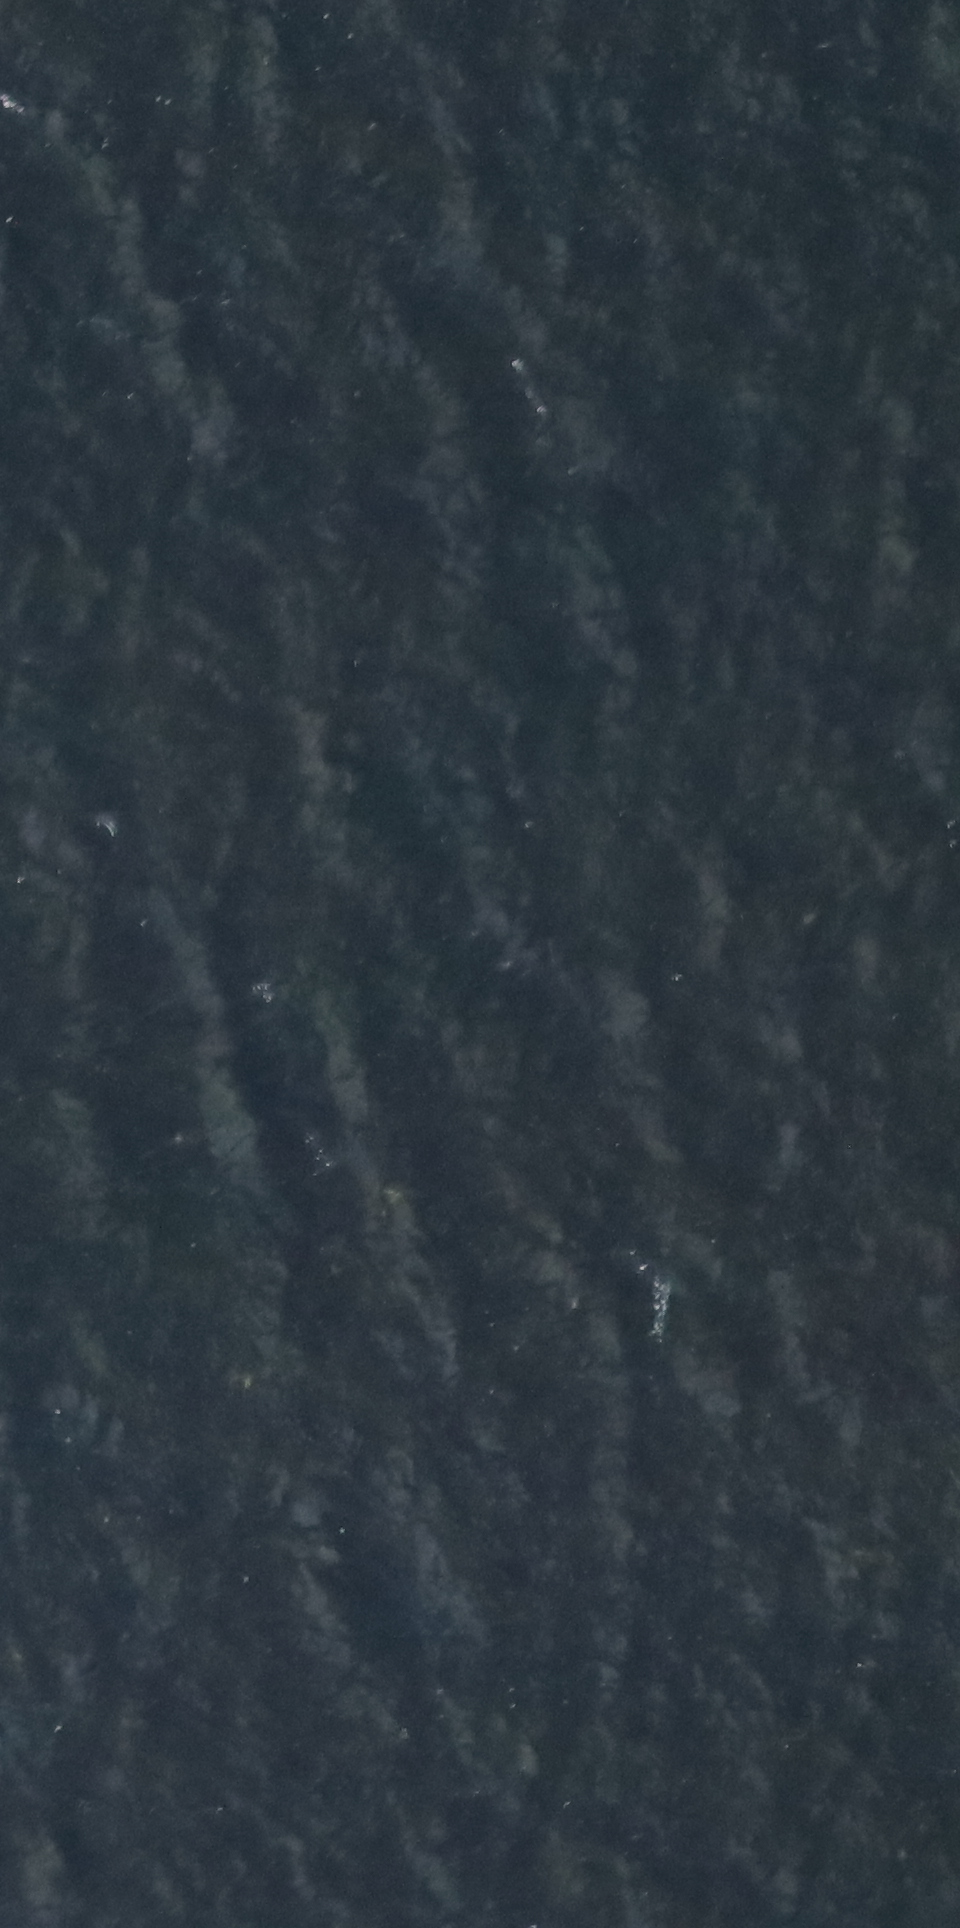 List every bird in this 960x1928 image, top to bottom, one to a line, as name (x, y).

None